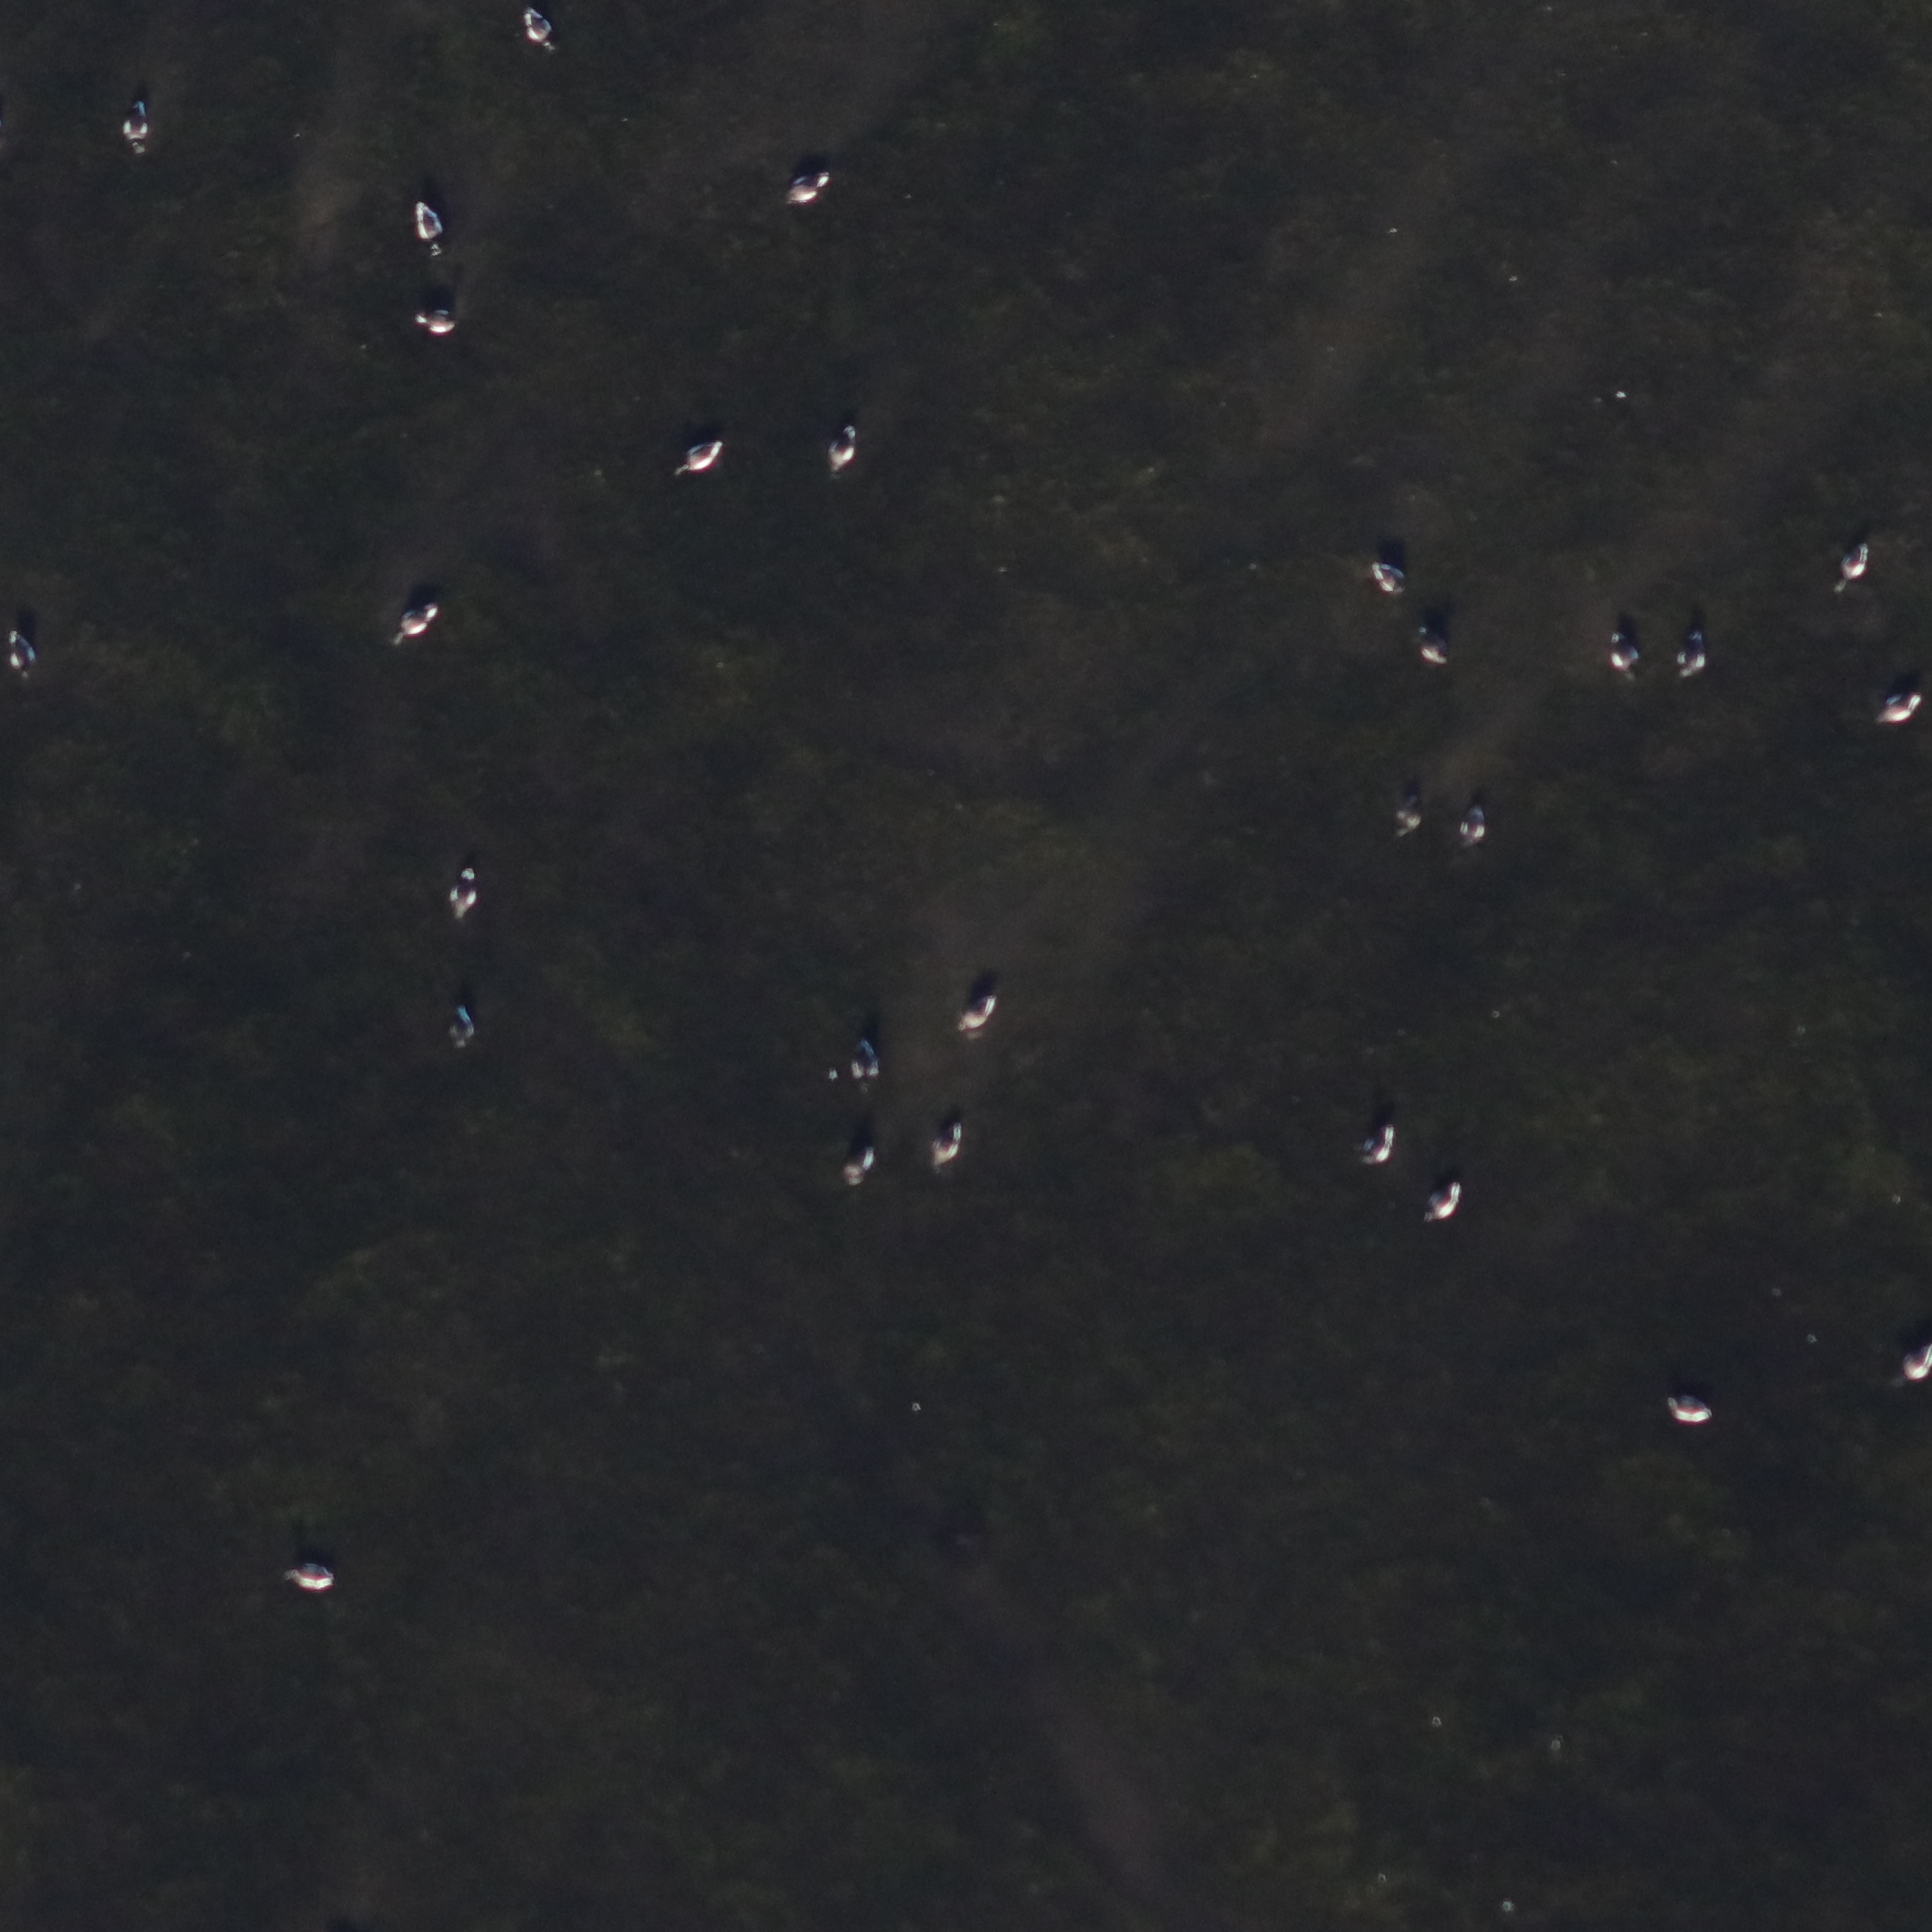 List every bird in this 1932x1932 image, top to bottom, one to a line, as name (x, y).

brant (537, 28)
brant (135, 124)
brant (804, 188)
brant (430, 229)
brant (437, 322)
brant (842, 449)
brant (700, 456)
brant (1852, 565)
brant (1388, 577)
brant (414, 621)
brant (1433, 646)
brant (20, 652)
brant (1626, 653)
brant (1690, 655)
brant (1896, 707)
brant (1413, 816)
brant (1472, 825)
brant (463, 894)
brant (975, 1013)
brant (463, 1024)
brant (869, 1060)
brant (954, 1142)
brant (1379, 1146)
brant (863, 1163)
brant (1446, 1204)
brant (1917, 1360)
brant (1699, 1415)
brant (315, 1574)